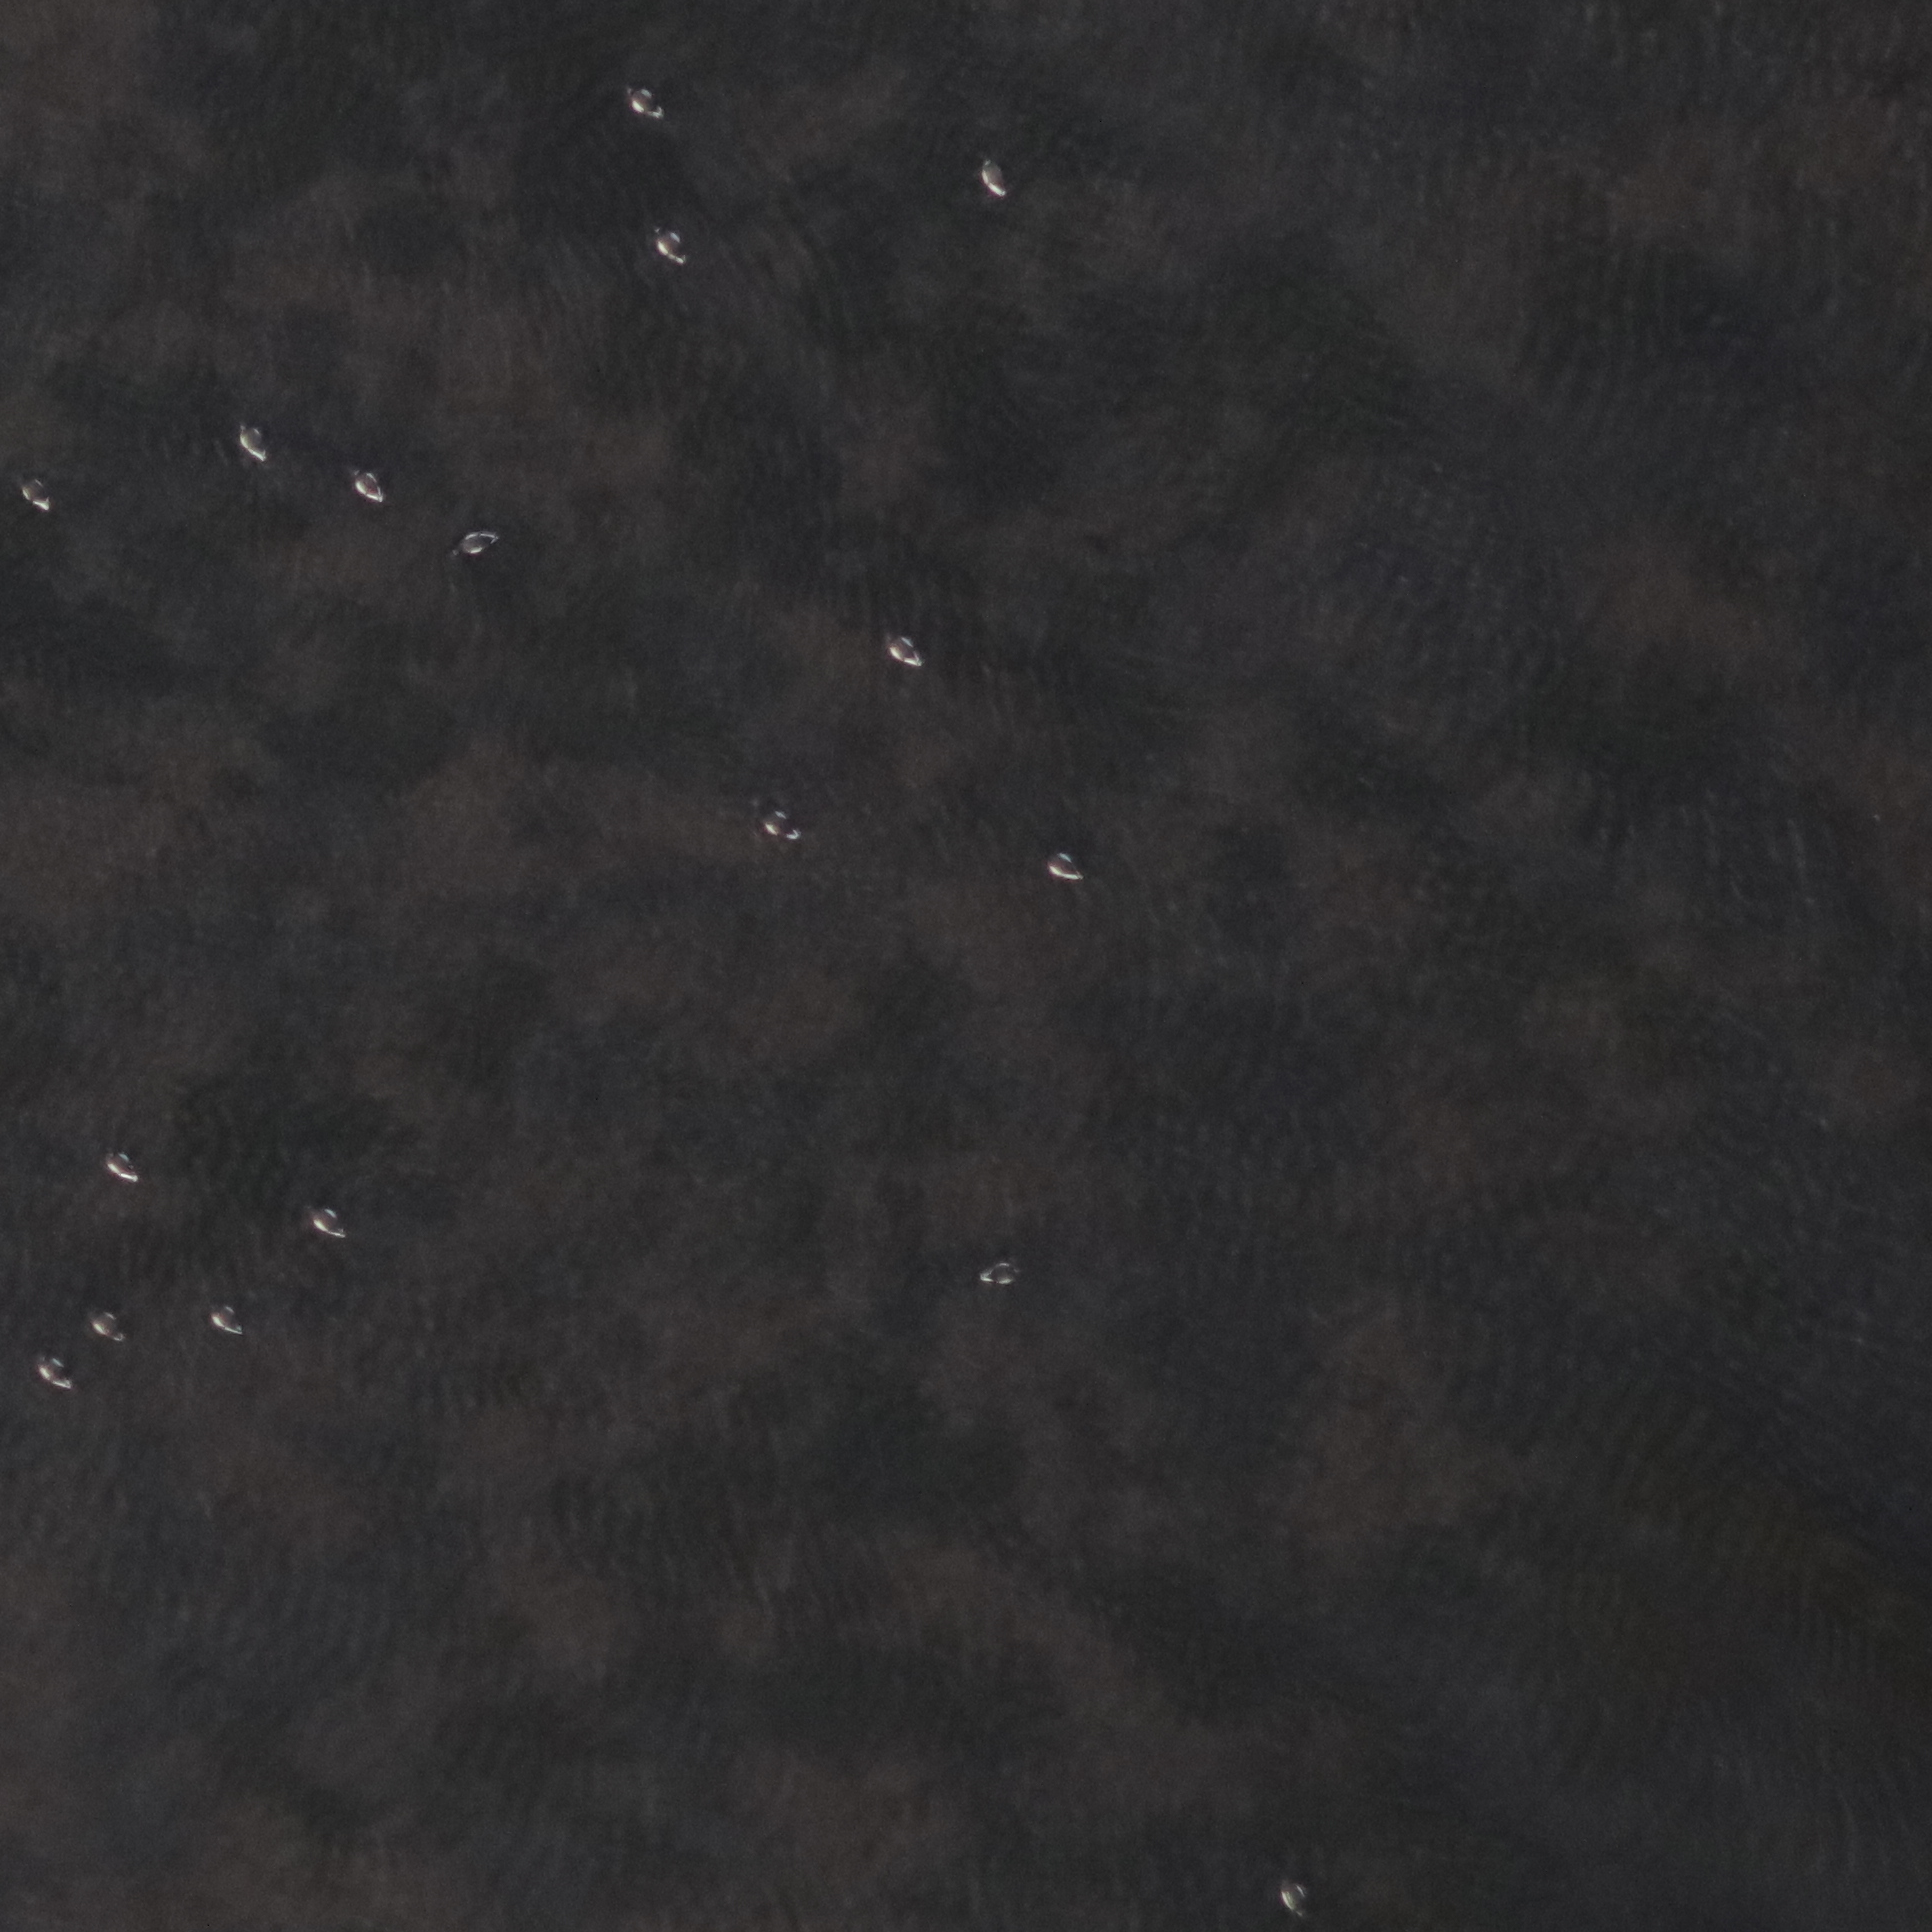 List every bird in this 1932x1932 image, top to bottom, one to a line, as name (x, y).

brant (644, 102)
brant (994, 178)
brant (668, 244)
brant (251, 441)
brant (366, 484)
brant (35, 492)
brant (474, 543)
brant (902, 648)
brant (778, 824)
brant (1062, 864)
brant (121, 1165)
brant (325, 1222)
brant (1001, 1274)
brant (225, 1319)
brant (105, 1325)
brant (51, 1371)
brant (1294, 1897)